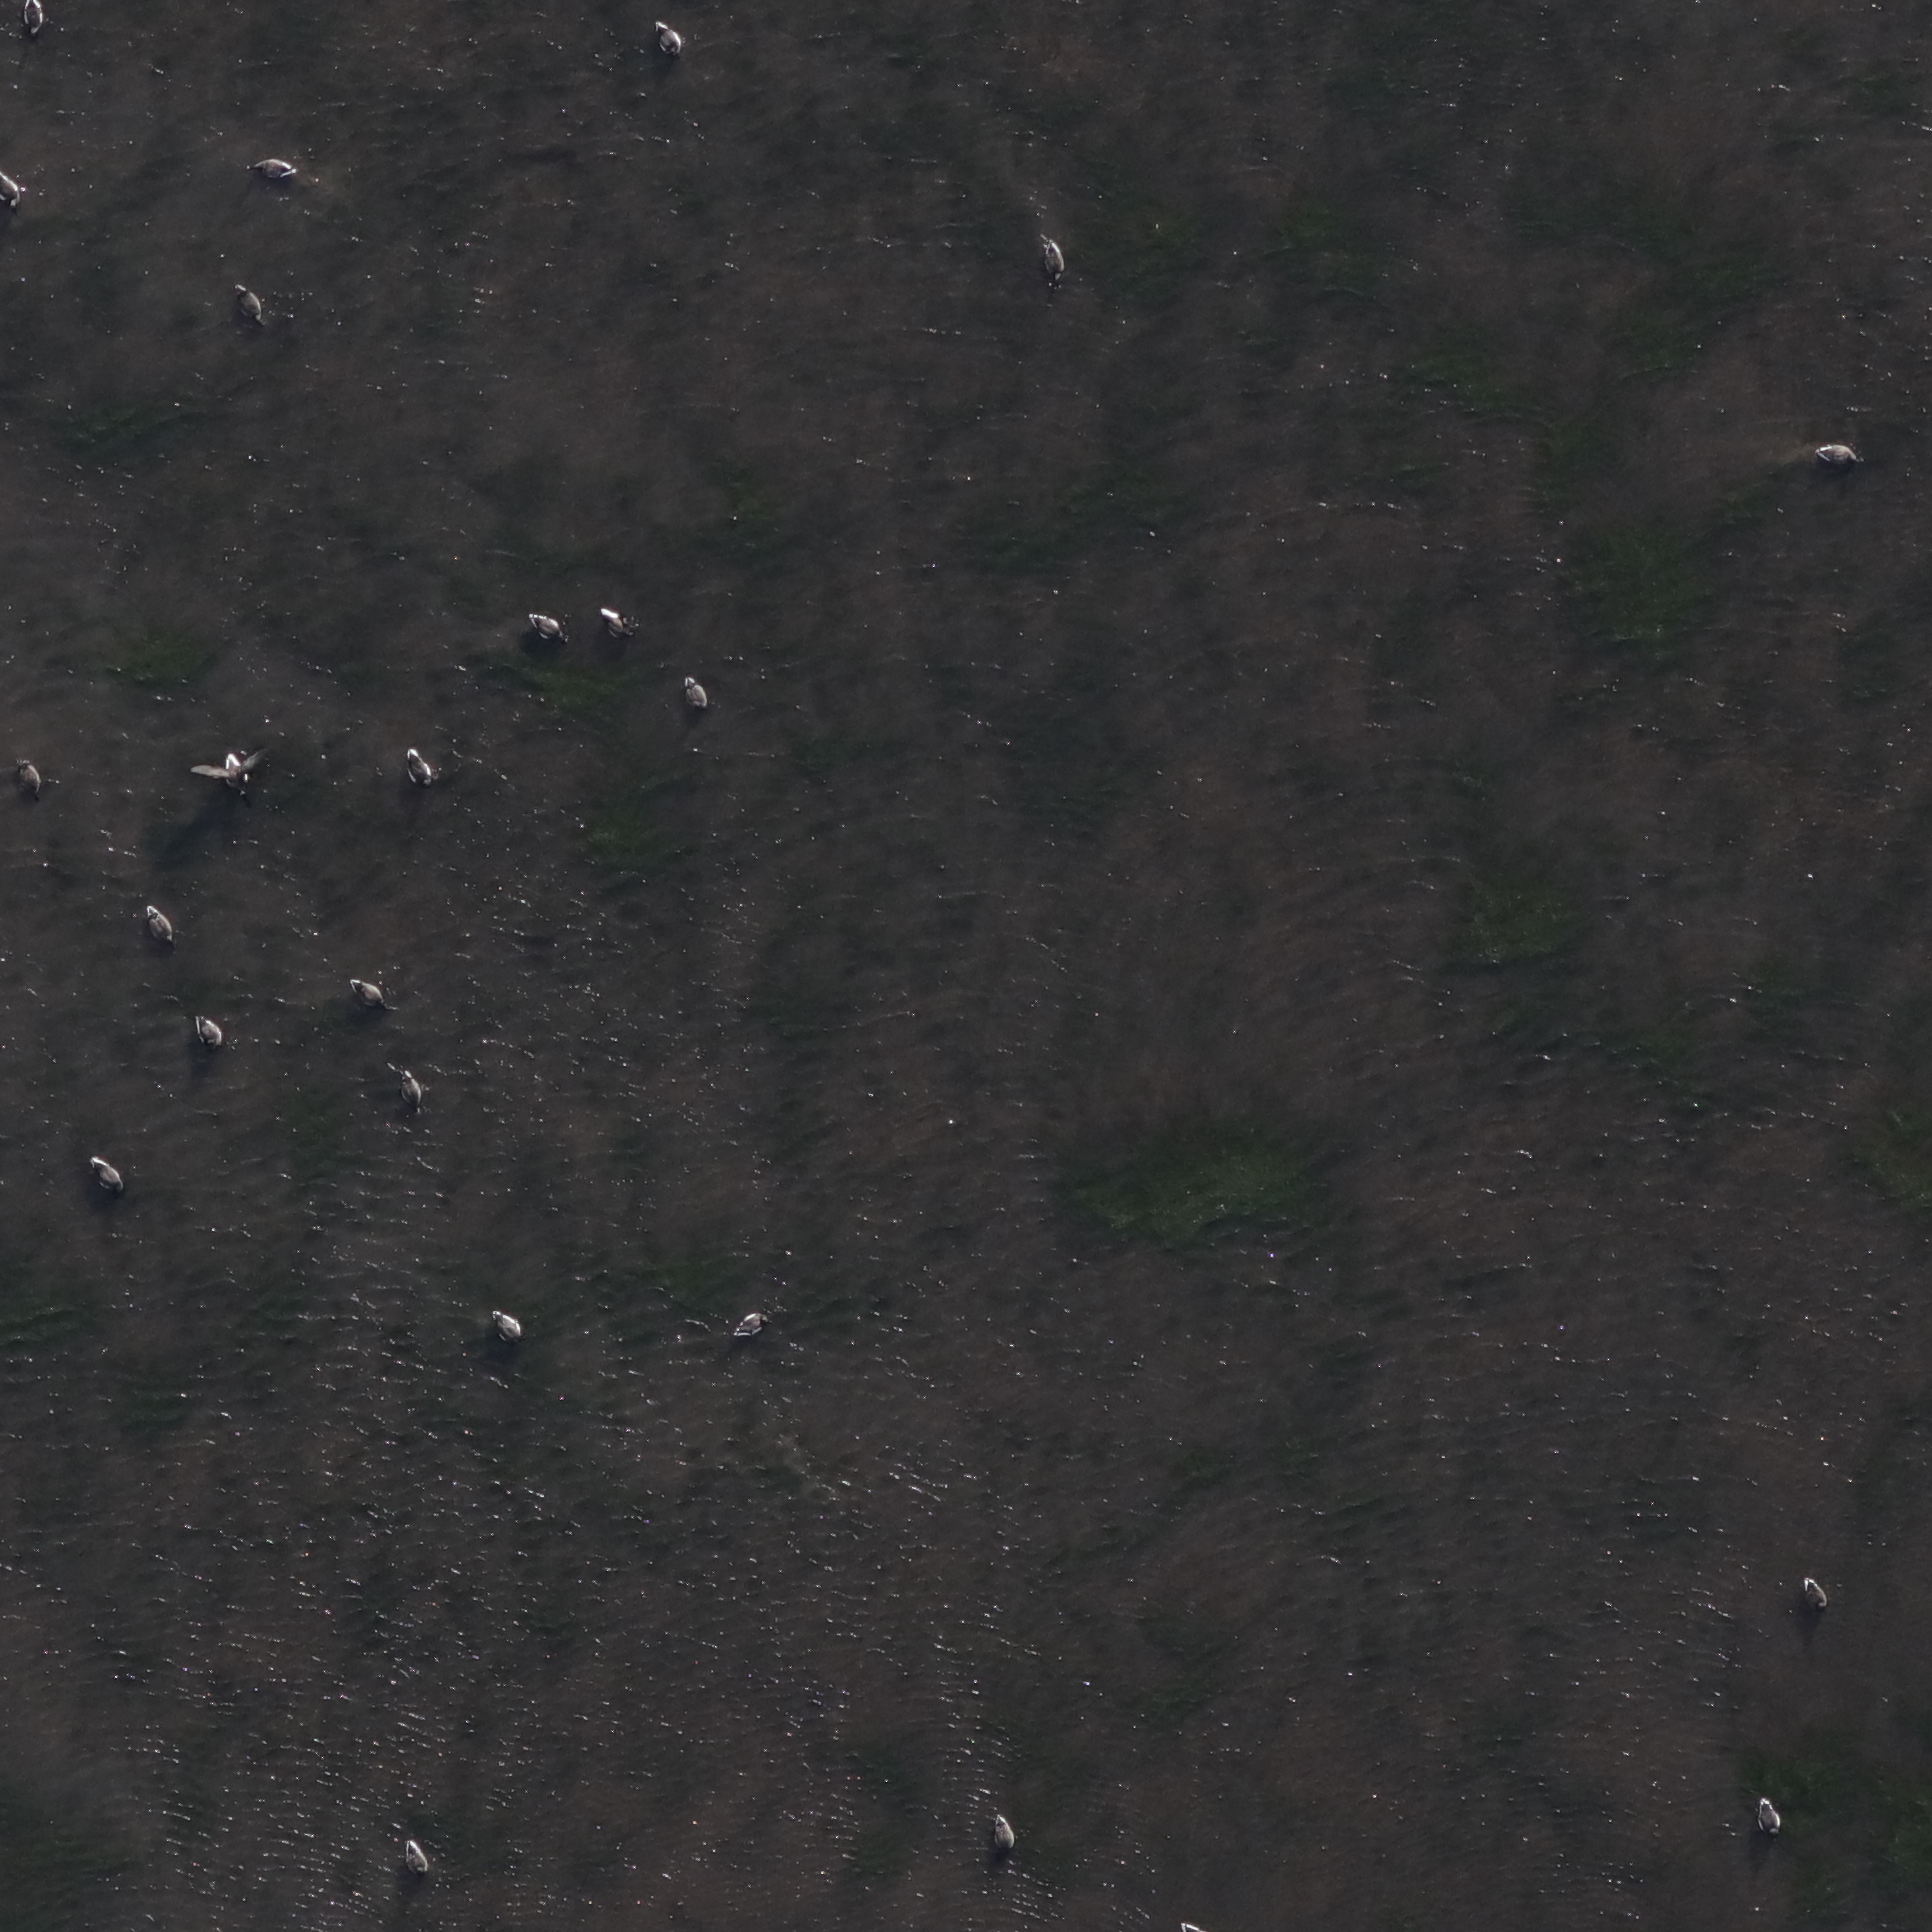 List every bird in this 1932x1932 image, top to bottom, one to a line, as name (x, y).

brant (33, 15)
brant (669, 41)
brant (273, 168)
brant (6, 189)
brant (1053, 263)
brant (251, 305)
brant (1837, 456)
brant (616, 624)
brant (549, 628)
brant (696, 694)
brant (419, 770)
brant (234, 772)
brant (29, 779)
brant (159, 925)
brant (369, 993)
brant (212, 1033)
brant (410, 1092)
brant (109, 1175)
brant (755, 1322)
brant (508, 1327)
brant (1816, 1595)
brant (1769, 1815)
brant (1004, 1835)
brant (419, 1857)